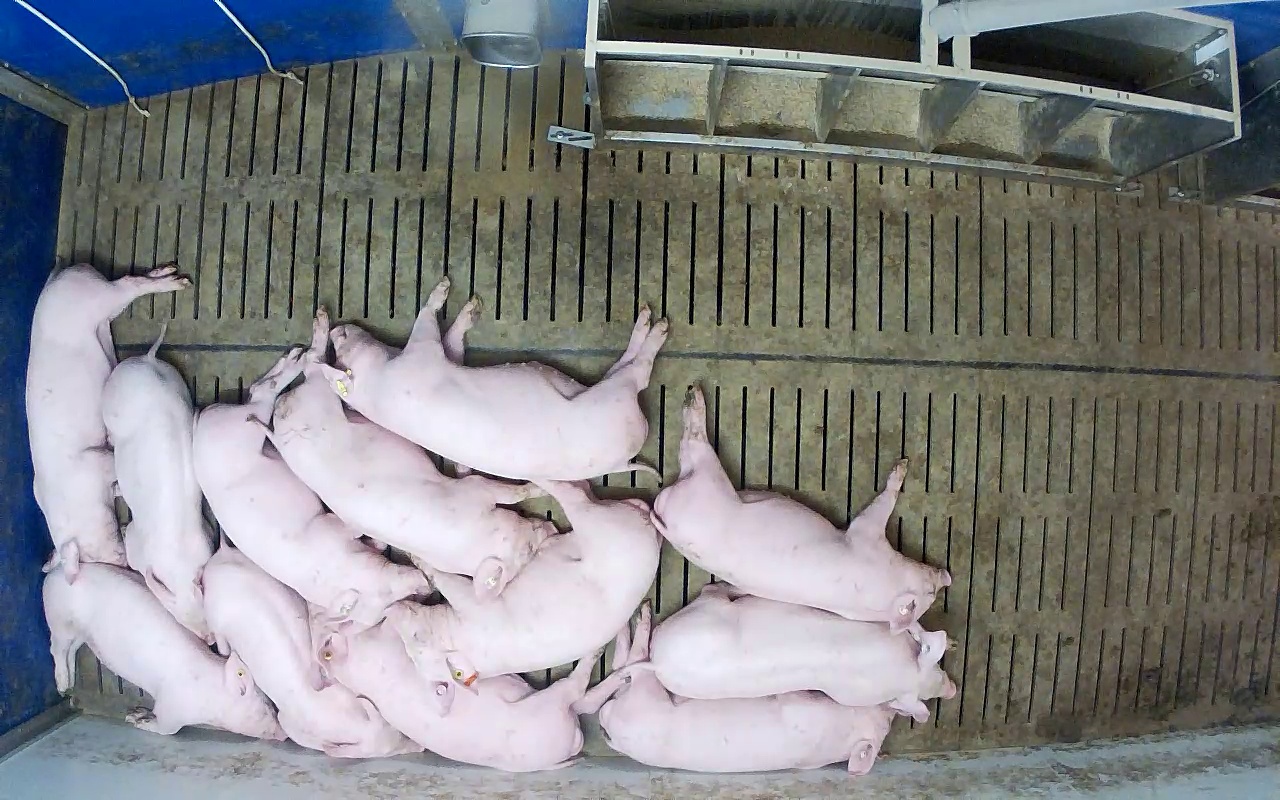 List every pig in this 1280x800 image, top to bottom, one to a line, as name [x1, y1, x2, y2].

pig [27, 255, 193, 585]
pig [311, 276, 672, 483]
pig [242, 306, 561, 602]
pig [104, 320, 217, 645]
pig [190, 343, 433, 629]
pig [651, 381, 956, 633]
pig [382, 480, 663, 716]
pig [201, 526, 426, 761]
pig [42, 562, 287, 745]
pig [622, 583, 958, 726]
pig [598, 600, 898, 775]
pig [308, 603, 625, 775]